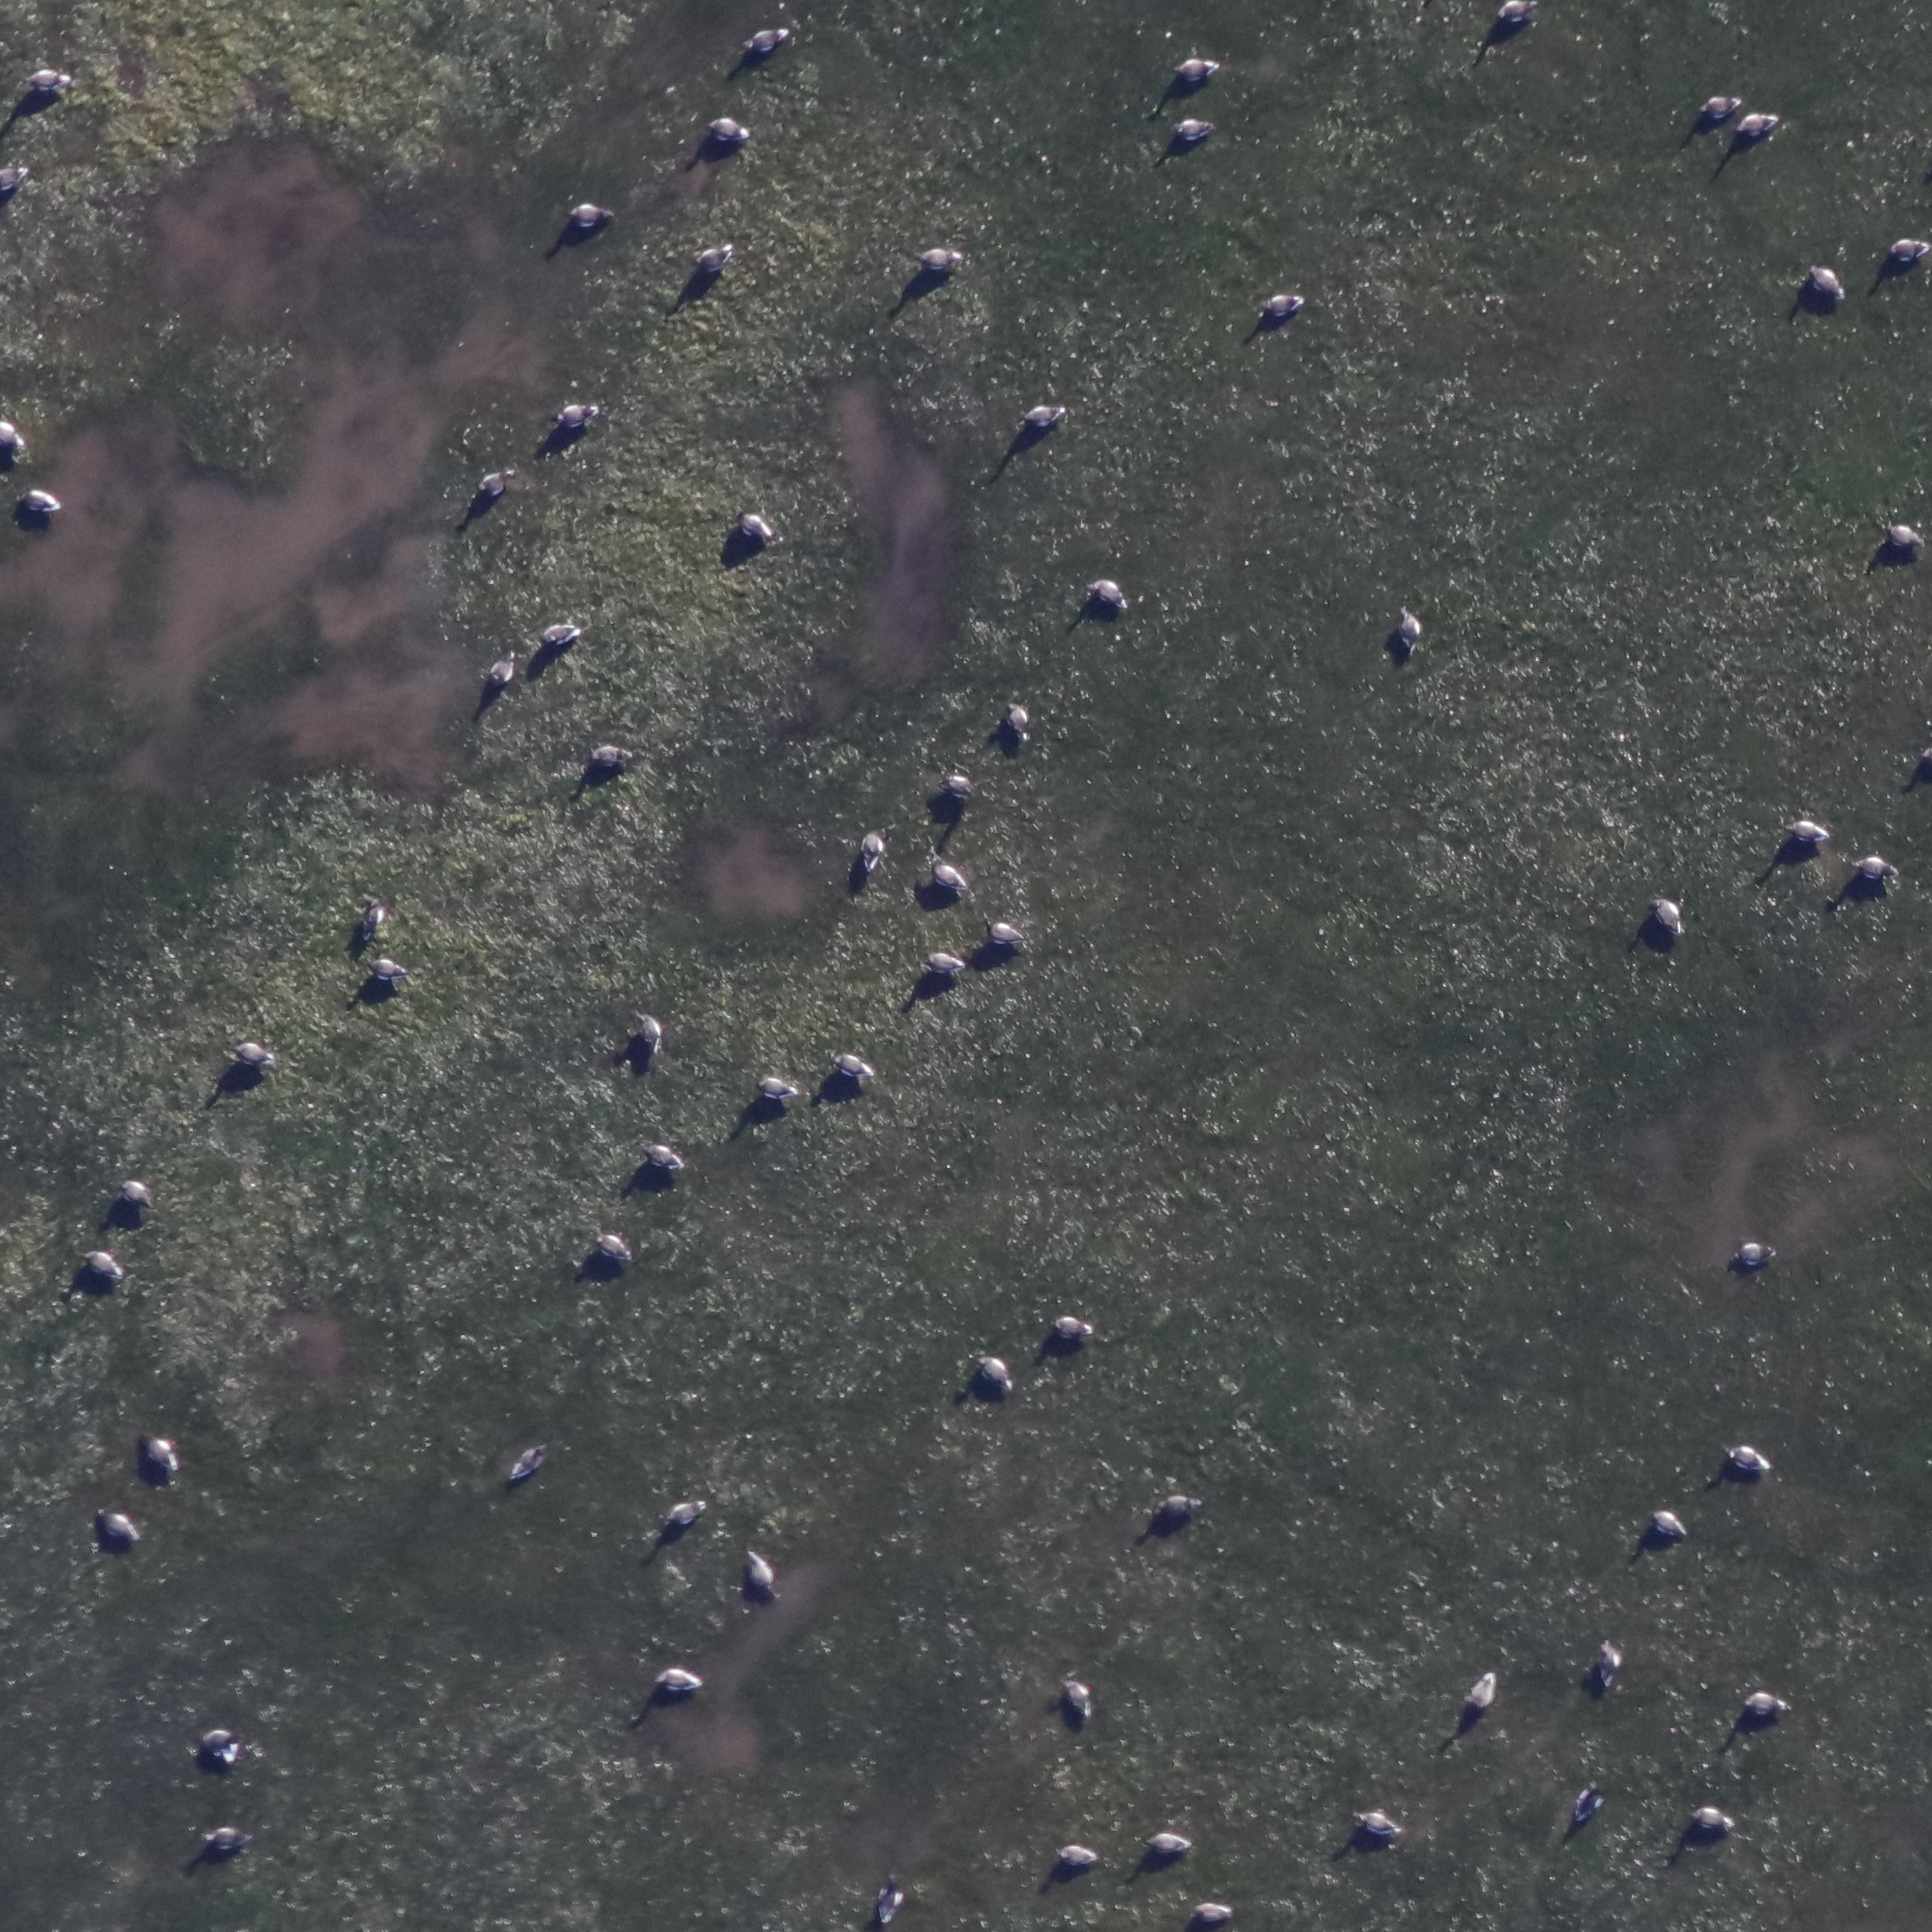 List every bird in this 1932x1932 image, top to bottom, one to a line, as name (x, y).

brant (1517, 13)
brant (765, 41)
brant (1196, 69)
brant (48, 81)
brant (1721, 109)
brant (1755, 127)
brant (728, 130)
brant (1192, 133)
brant (1, 178)
brant (589, 216)
brant (1906, 250)
brant (937, 254)
brant (715, 258)
brant (1827, 282)
brant (1282, 308)
brant (578, 413)
brant (1047, 414)
brant (3, 434)
brant (497, 485)
brant (39, 500)
brant (756, 526)
brant (1904, 539)
brant (1110, 595)
brant (1409, 629)
brant (558, 633)
brant (501, 671)
brant (1018, 720)
brant (608, 755)
brant (959, 786)
brant (1808, 831)
brant (871, 848)
brant (1876, 869)
brant (948, 875)
brant (369, 913)
brant (1670, 918)
brant (1002, 934)
brant (939, 954)
brant (380, 971)
brant (650, 1030)
brant (252, 1054)
brant (851, 1061)
brant (767, 1085)
brant (664, 1156)
brant (135, 1195)
brant (613, 1248)
brant (1755, 1256)
brant (102, 1263)
brant (1075, 1329)
brant (995, 1372)
brant (160, 1455)
brant (527, 1456)
brant (1748, 1460)
brant (1176, 1505)
brant (686, 1514)
brant (1666, 1524)
brant (120, 1532)
brant (762, 1575)
brant (1608, 1663)
brant (677, 1681)
brant (1483, 1694)
brant (1077, 1697)
brant (1765, 1700)
brant (219, 1746)
brant (1586, 1806)
brant (1380, 1820)
brant (1714, 1820)
brant (226, 1840)
brant (1168, 1844)
brant (1080, 1858)
brant (889, 1903)
brant (1220, 1914)